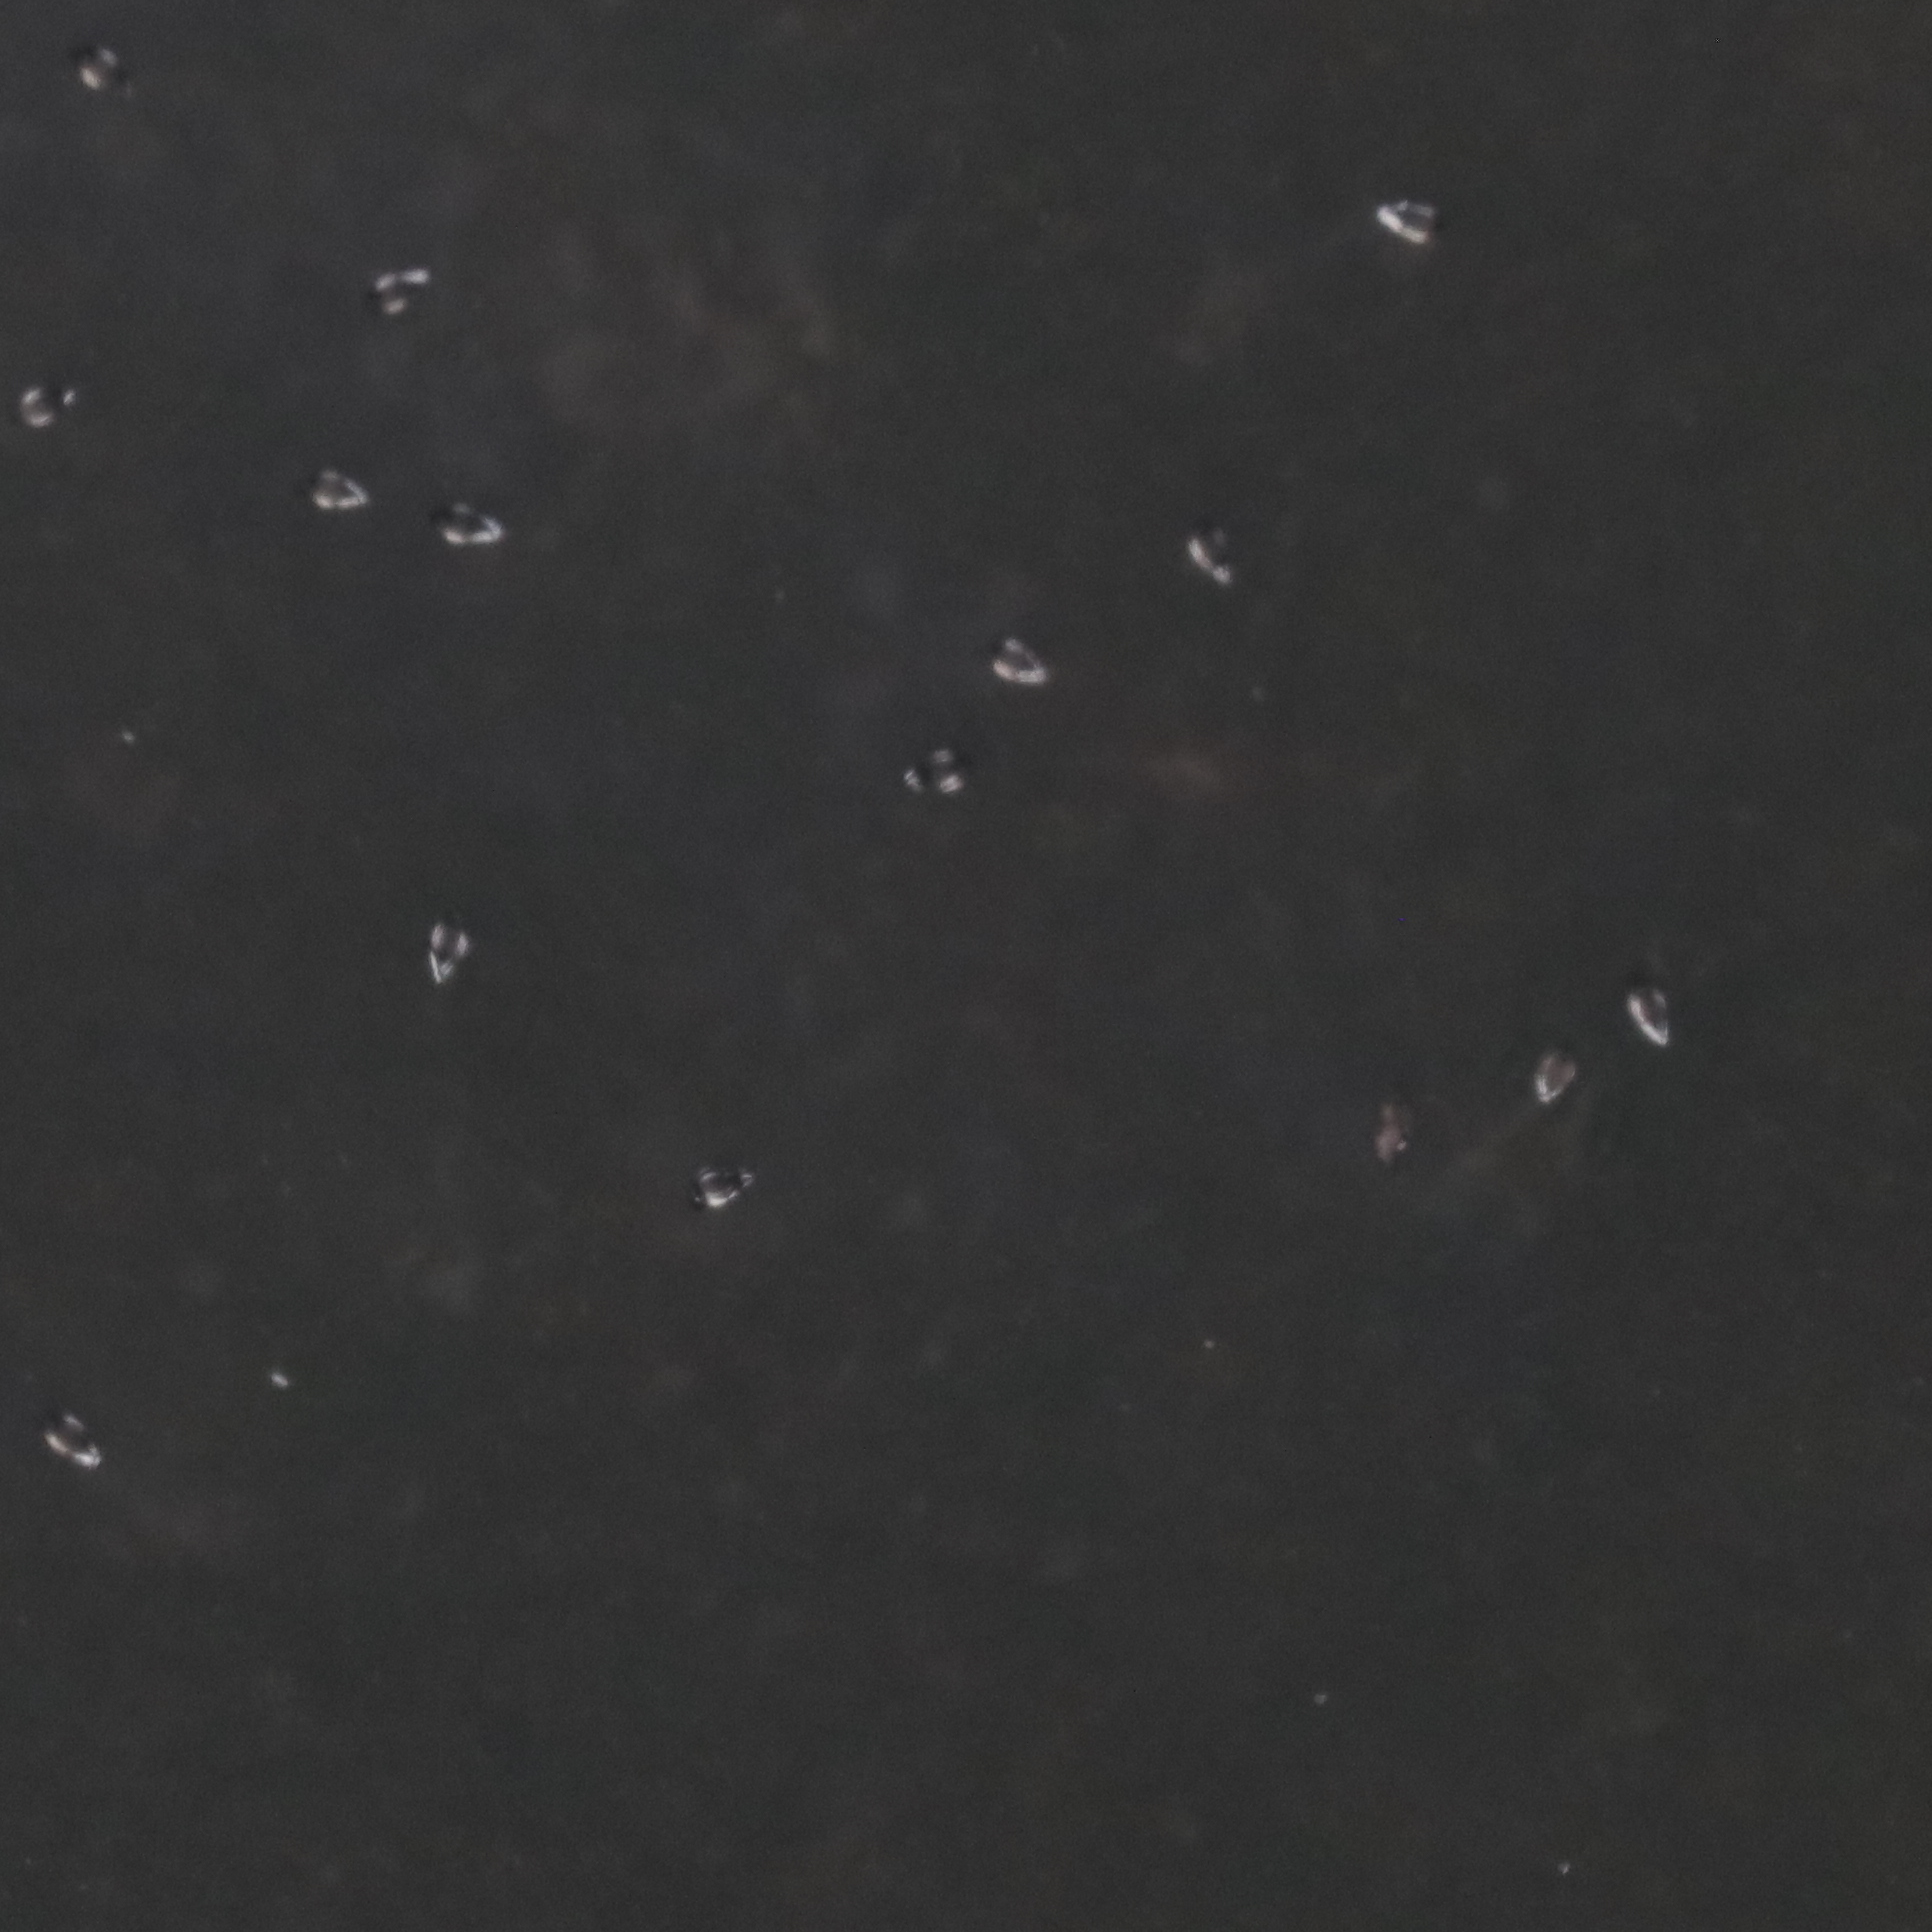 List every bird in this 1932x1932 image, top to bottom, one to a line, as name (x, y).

brant (98, 69)
brant (1413, 220)
brant (392, 292)
brant (42, 407)
brant (331, 486)
brant (466, 527)
brant (1210, 556)
brant (1017, 661)
brant (937, 772)
brant (447, 944)
brant (1647, 1013)
brant (1555, 1076)
other bird (1399, 1120)
brant (717, 1187)
brant (71, 1441)